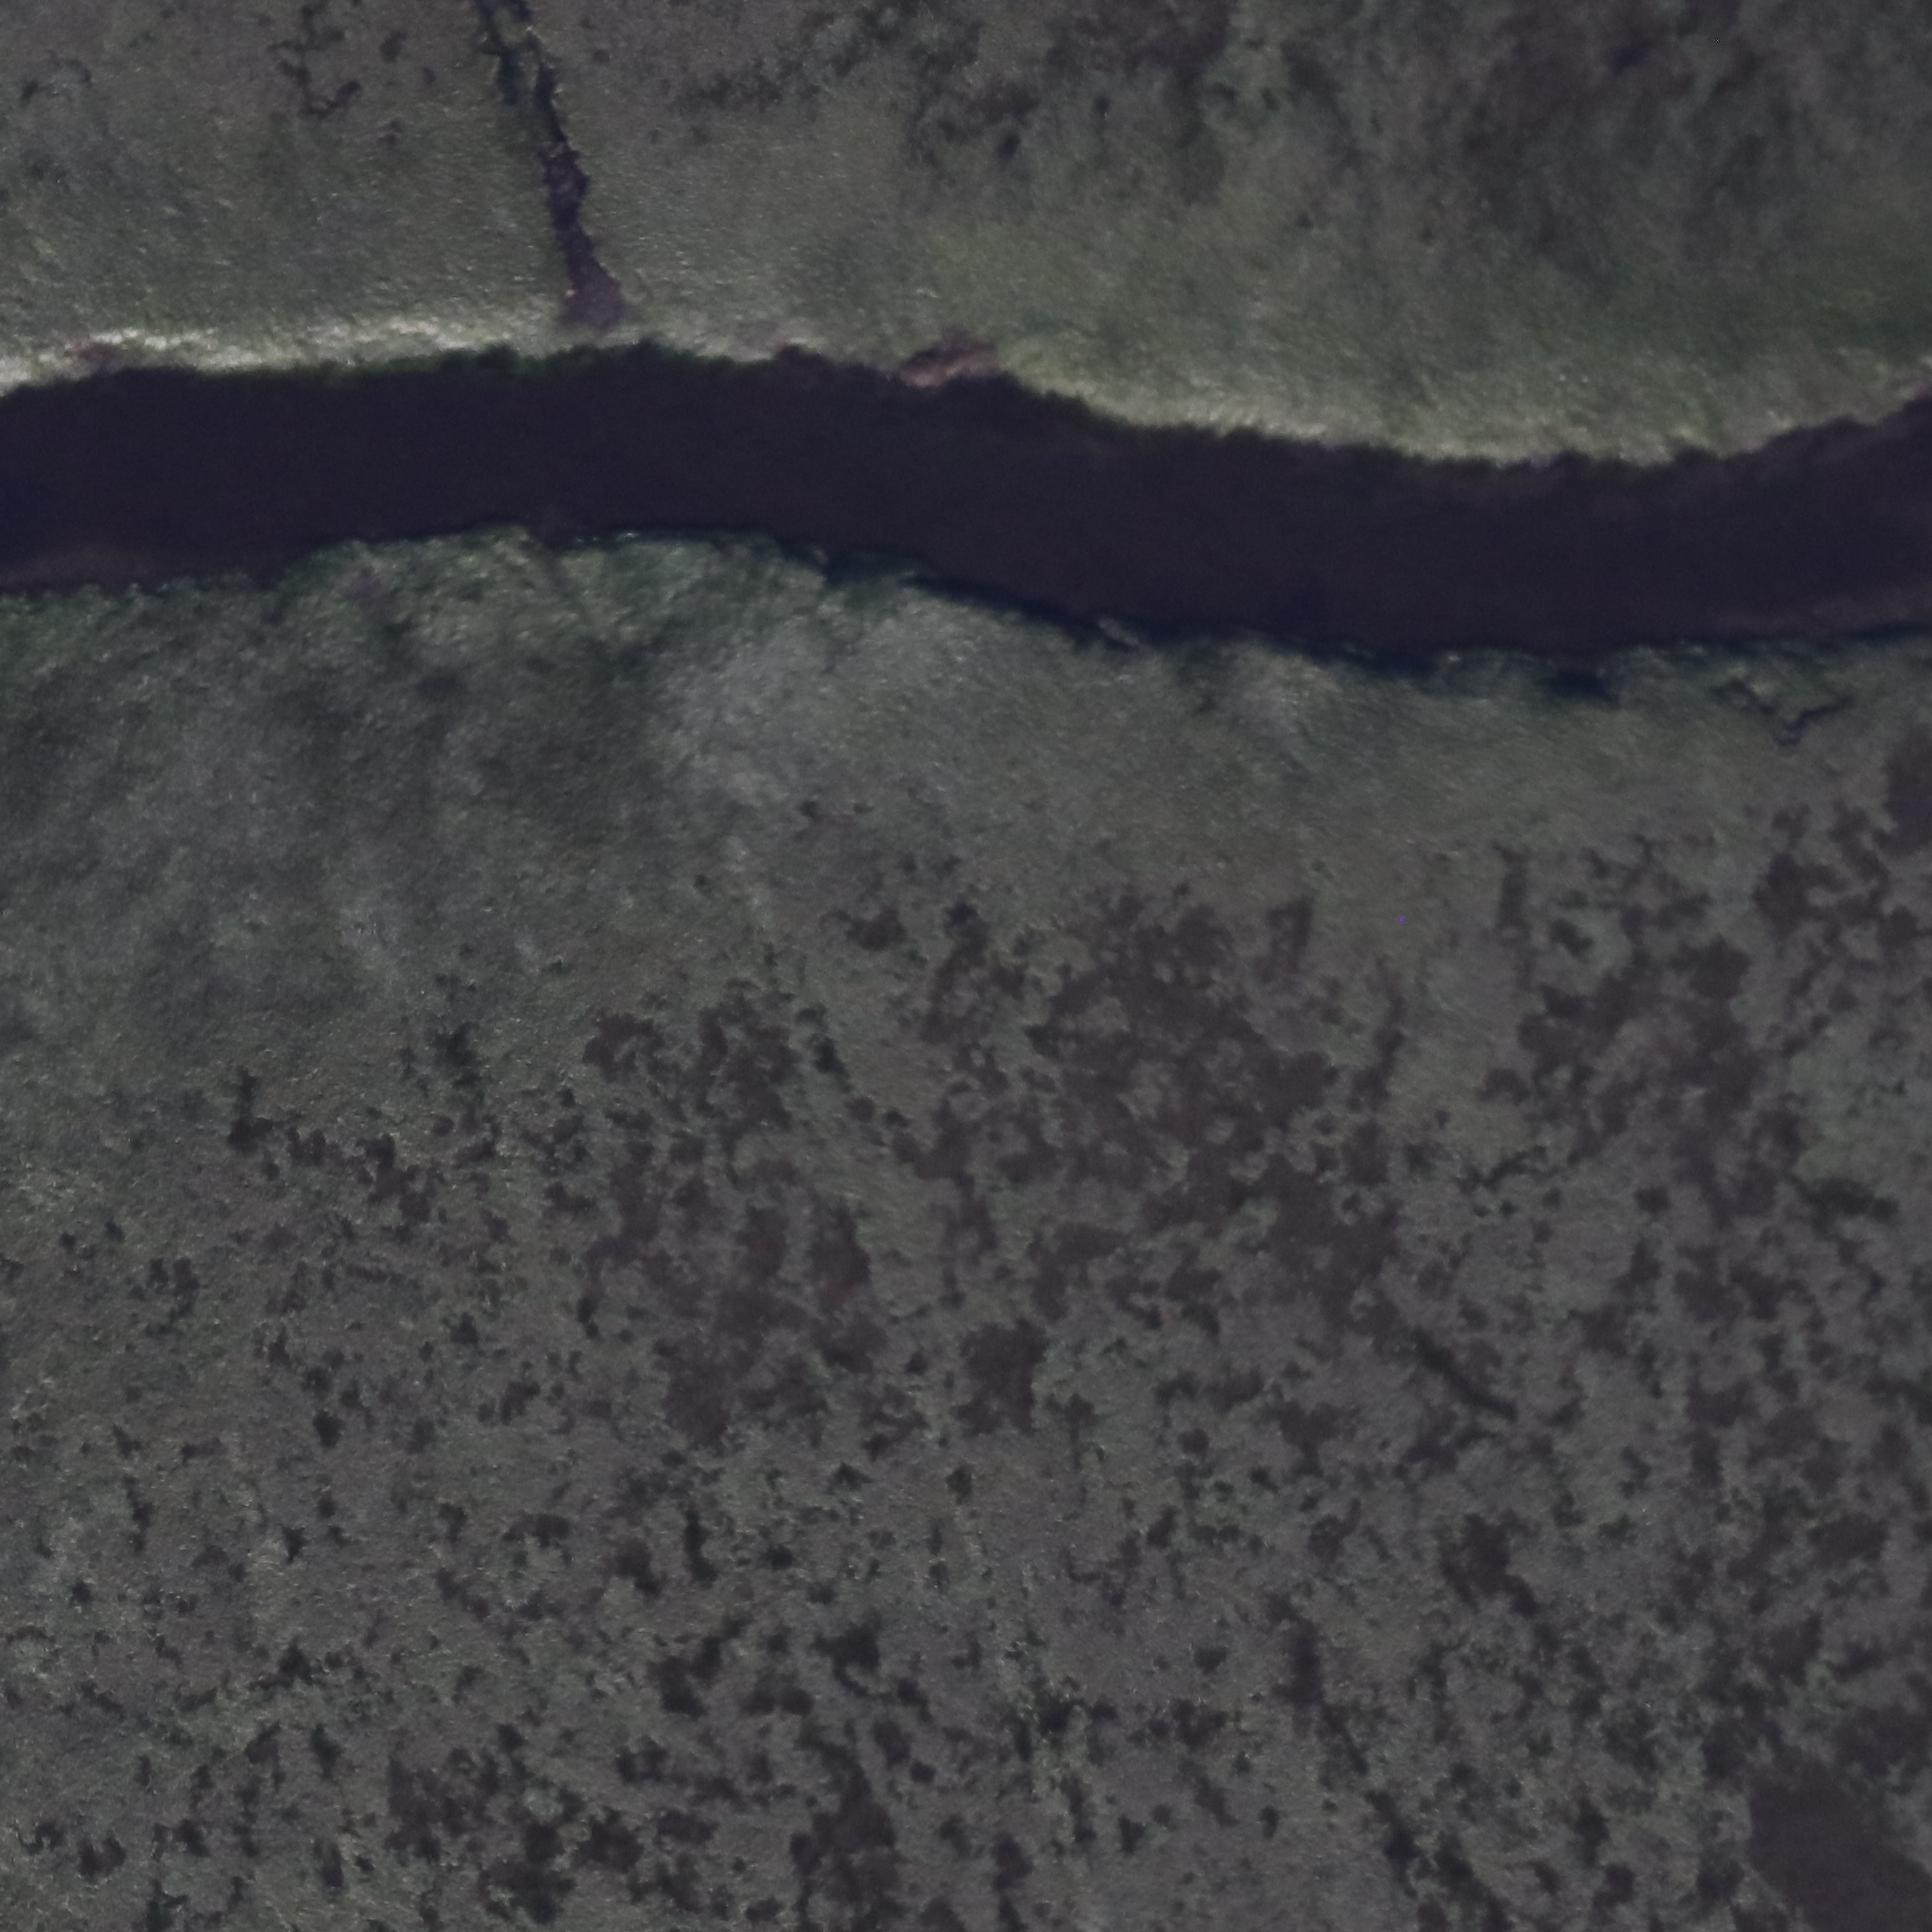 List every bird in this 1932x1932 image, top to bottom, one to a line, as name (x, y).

None